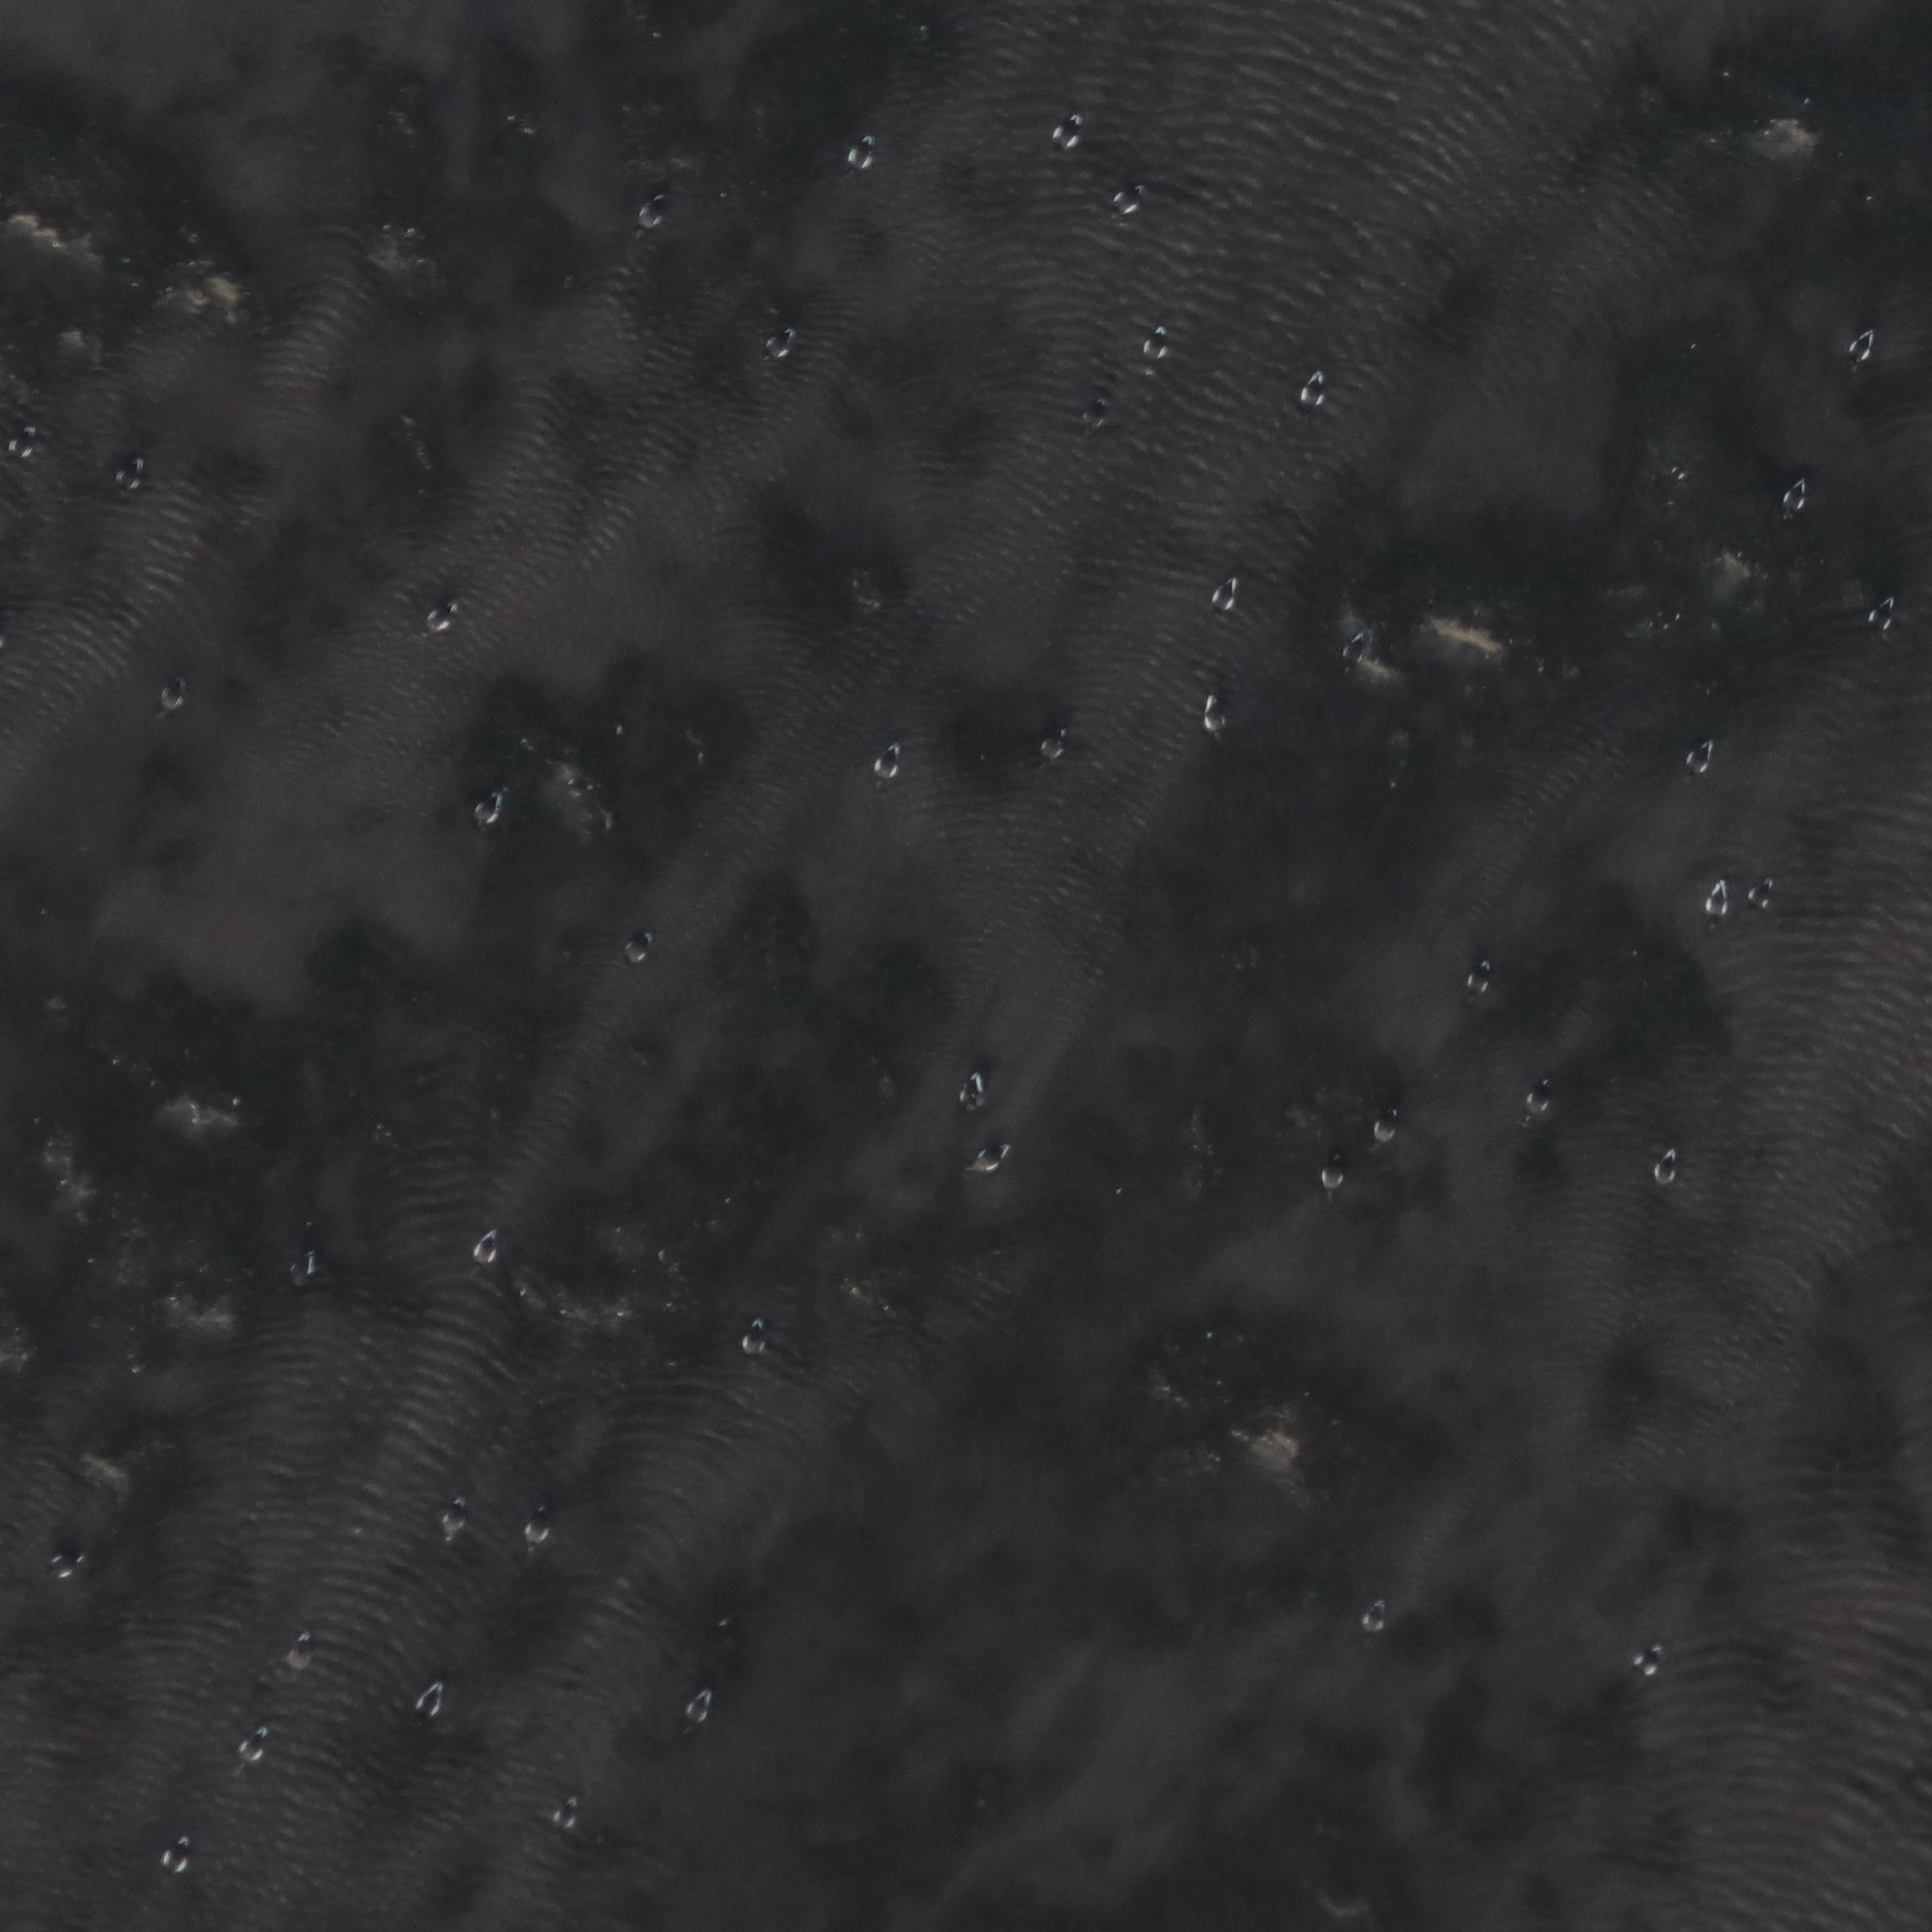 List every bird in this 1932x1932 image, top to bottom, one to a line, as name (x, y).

brant (1065, 134)
brant (863, 154)
brant (1127, 202)
brant (652, 215)
brant (1161, 343)
brant (779, 345)
brant (1866, 345)
brant (1313, 394)
brant (1090, 412)
brant (31, 440)
brant (134, 476)
brant (1794, 504)
brant (1224, 596)
brant (1883, 613)
brant (434, 618)
brant (1352, 659)
brant (173, 694)
brant (1213, 715)
brant (1051, 745)
brant (1696, 758)
brant (888, 766)
brant (487, 809)
brant (1761, 893)
brant (1718, 903)
brant (642, 951)
brant (1482, 987)
brant (974, 1091)
brant (1538, 1101)
brant (1384, 1127)
brant (986, 1159)
brant (1665, 1169)
brant (1333, 1177)
brant (486, 1249)
brant (304, 1263)
brant (756, 1338)
brant (455, 1517)
brant (536, 1531)
brant (71, 1563)
brant (1377, 1615)
brant (298, 1653)
brant (1644, 1667)
brant (431, 1702)
brant (698, 1708)
brant (254, 1747)
brant (566, 1812)
brant (175, 1856)